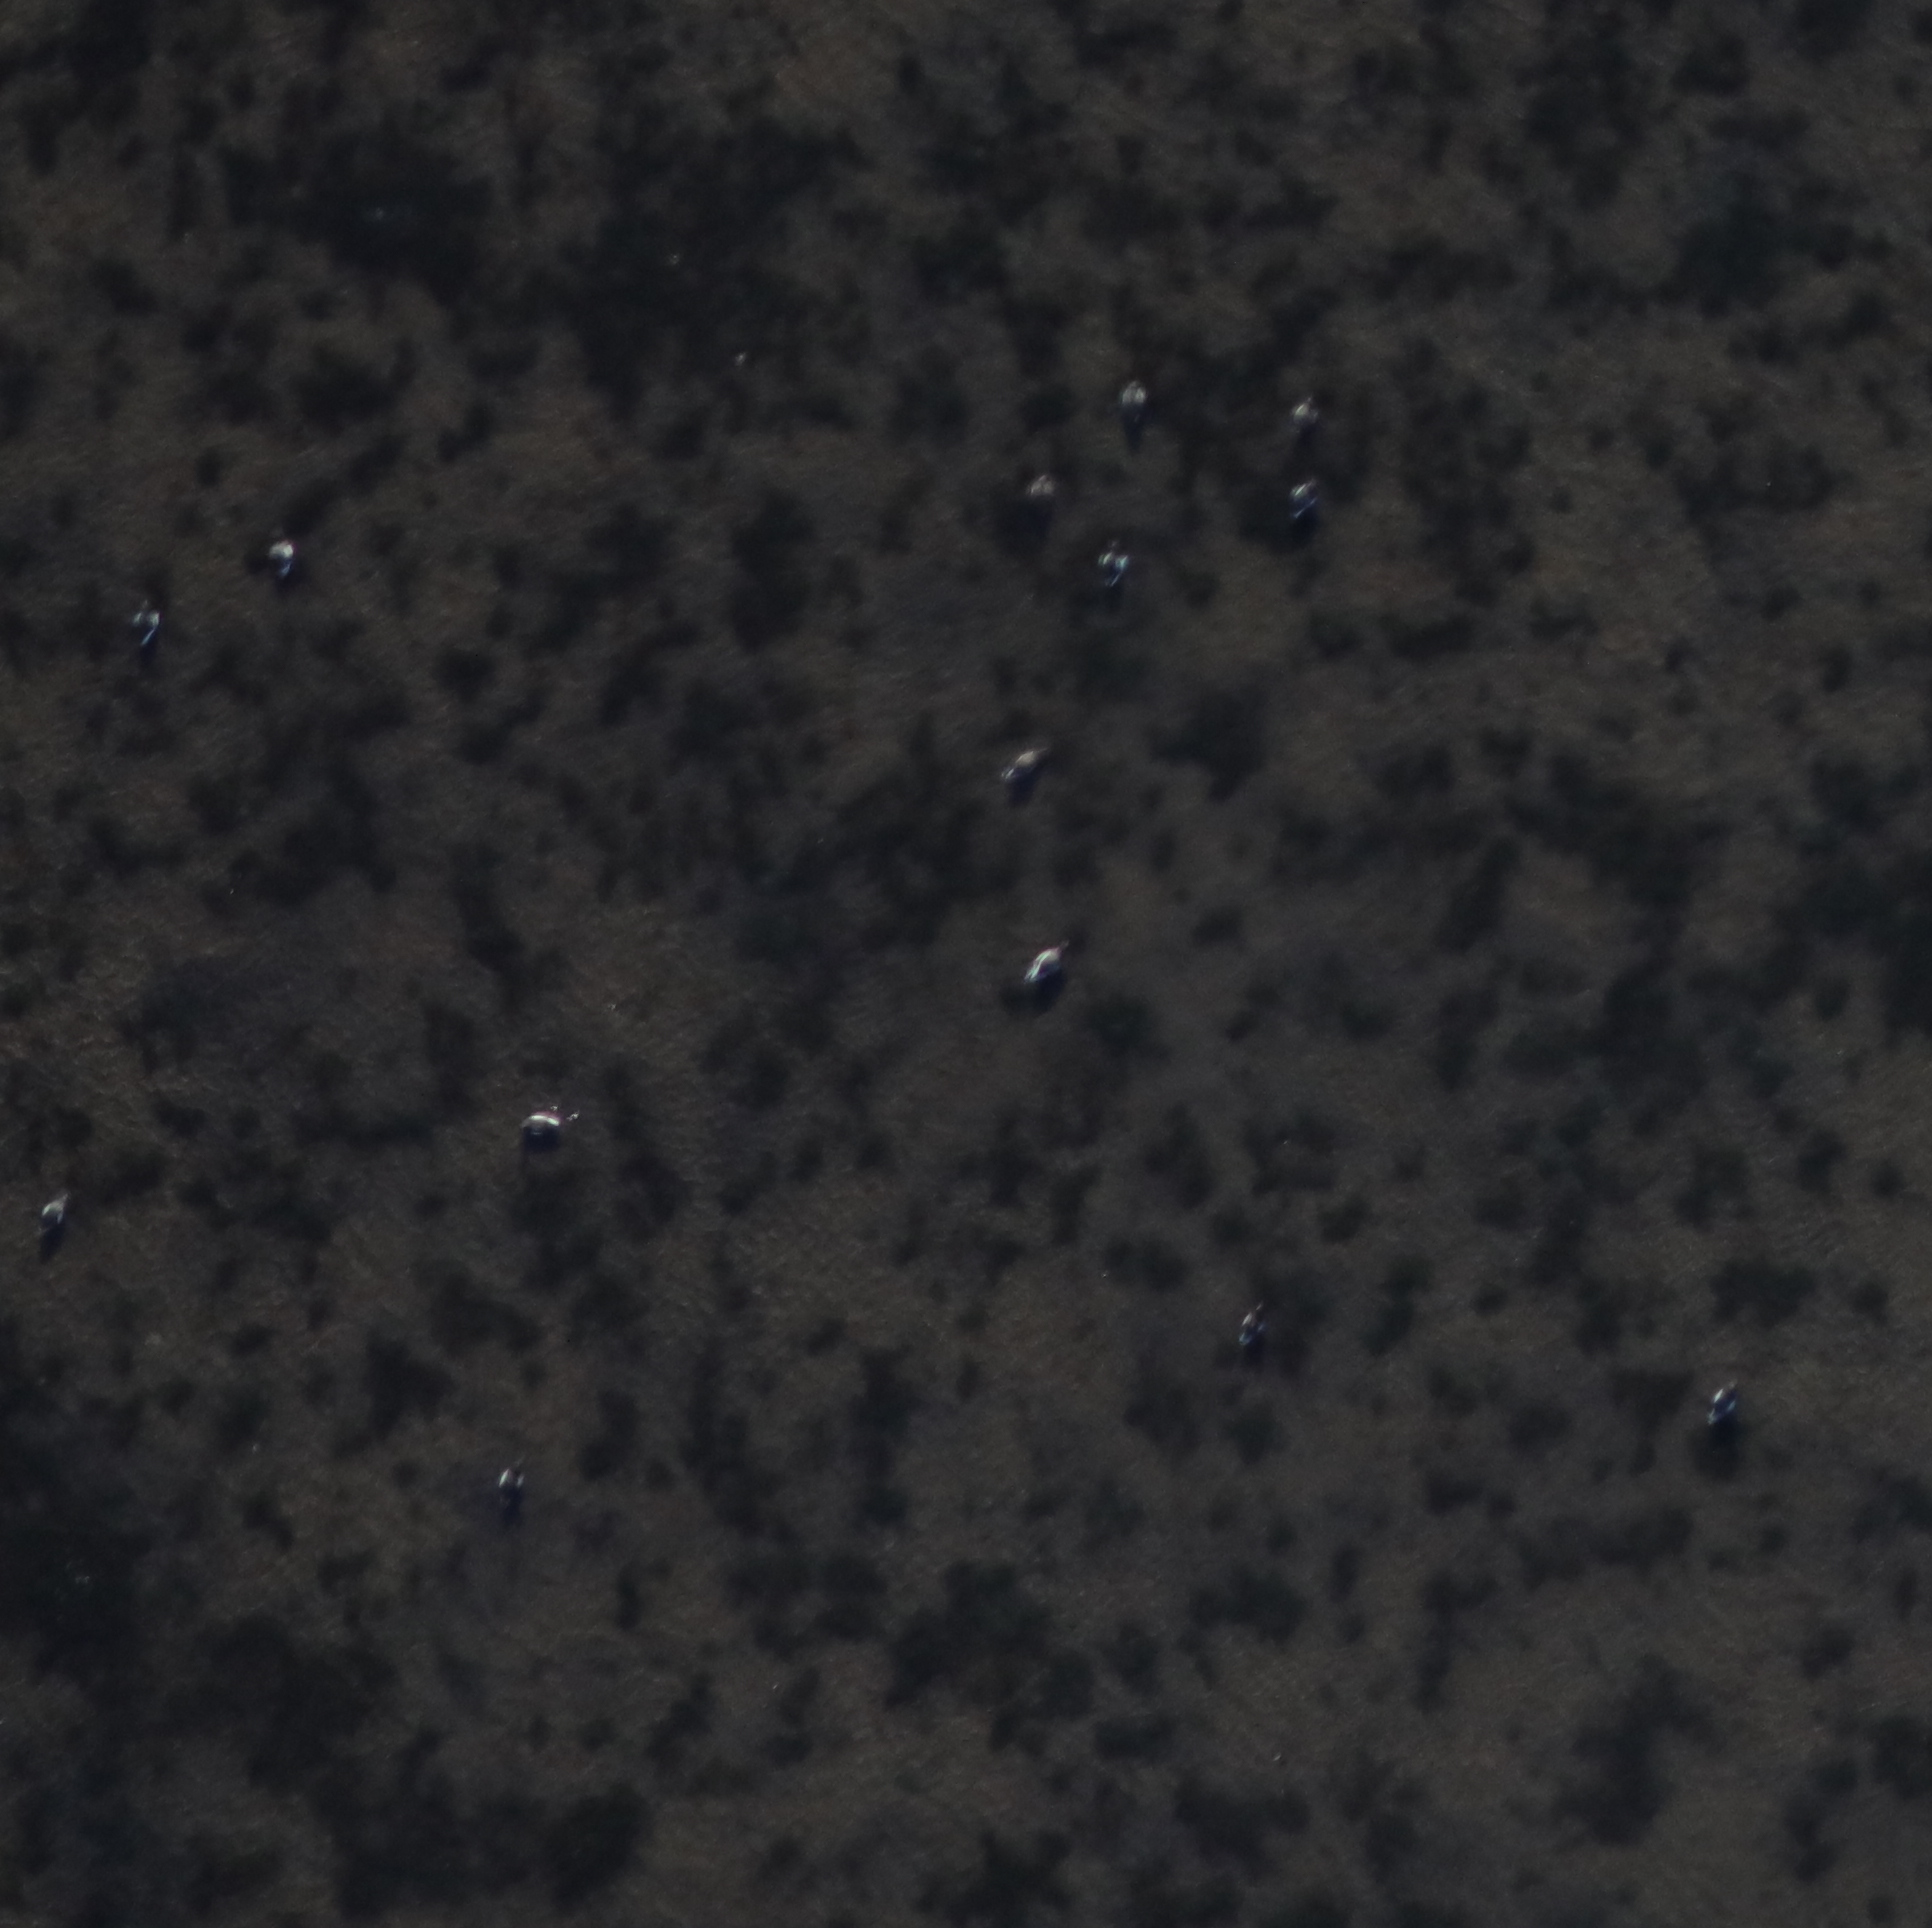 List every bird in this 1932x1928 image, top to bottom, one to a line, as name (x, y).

brant (1133, 407)
brant (1316, 416)
brant (1037, 492)
brant (1305, 498)
brant (279, 560)
brant (1113, 564)
brant (148, 623)
brant (1025, 764)
brant (1048, 965)
brant (544, 1126)
brant (53, 1225)
brant (1252, 1331)
brant (1721, 1404)
brant (514, 1480)